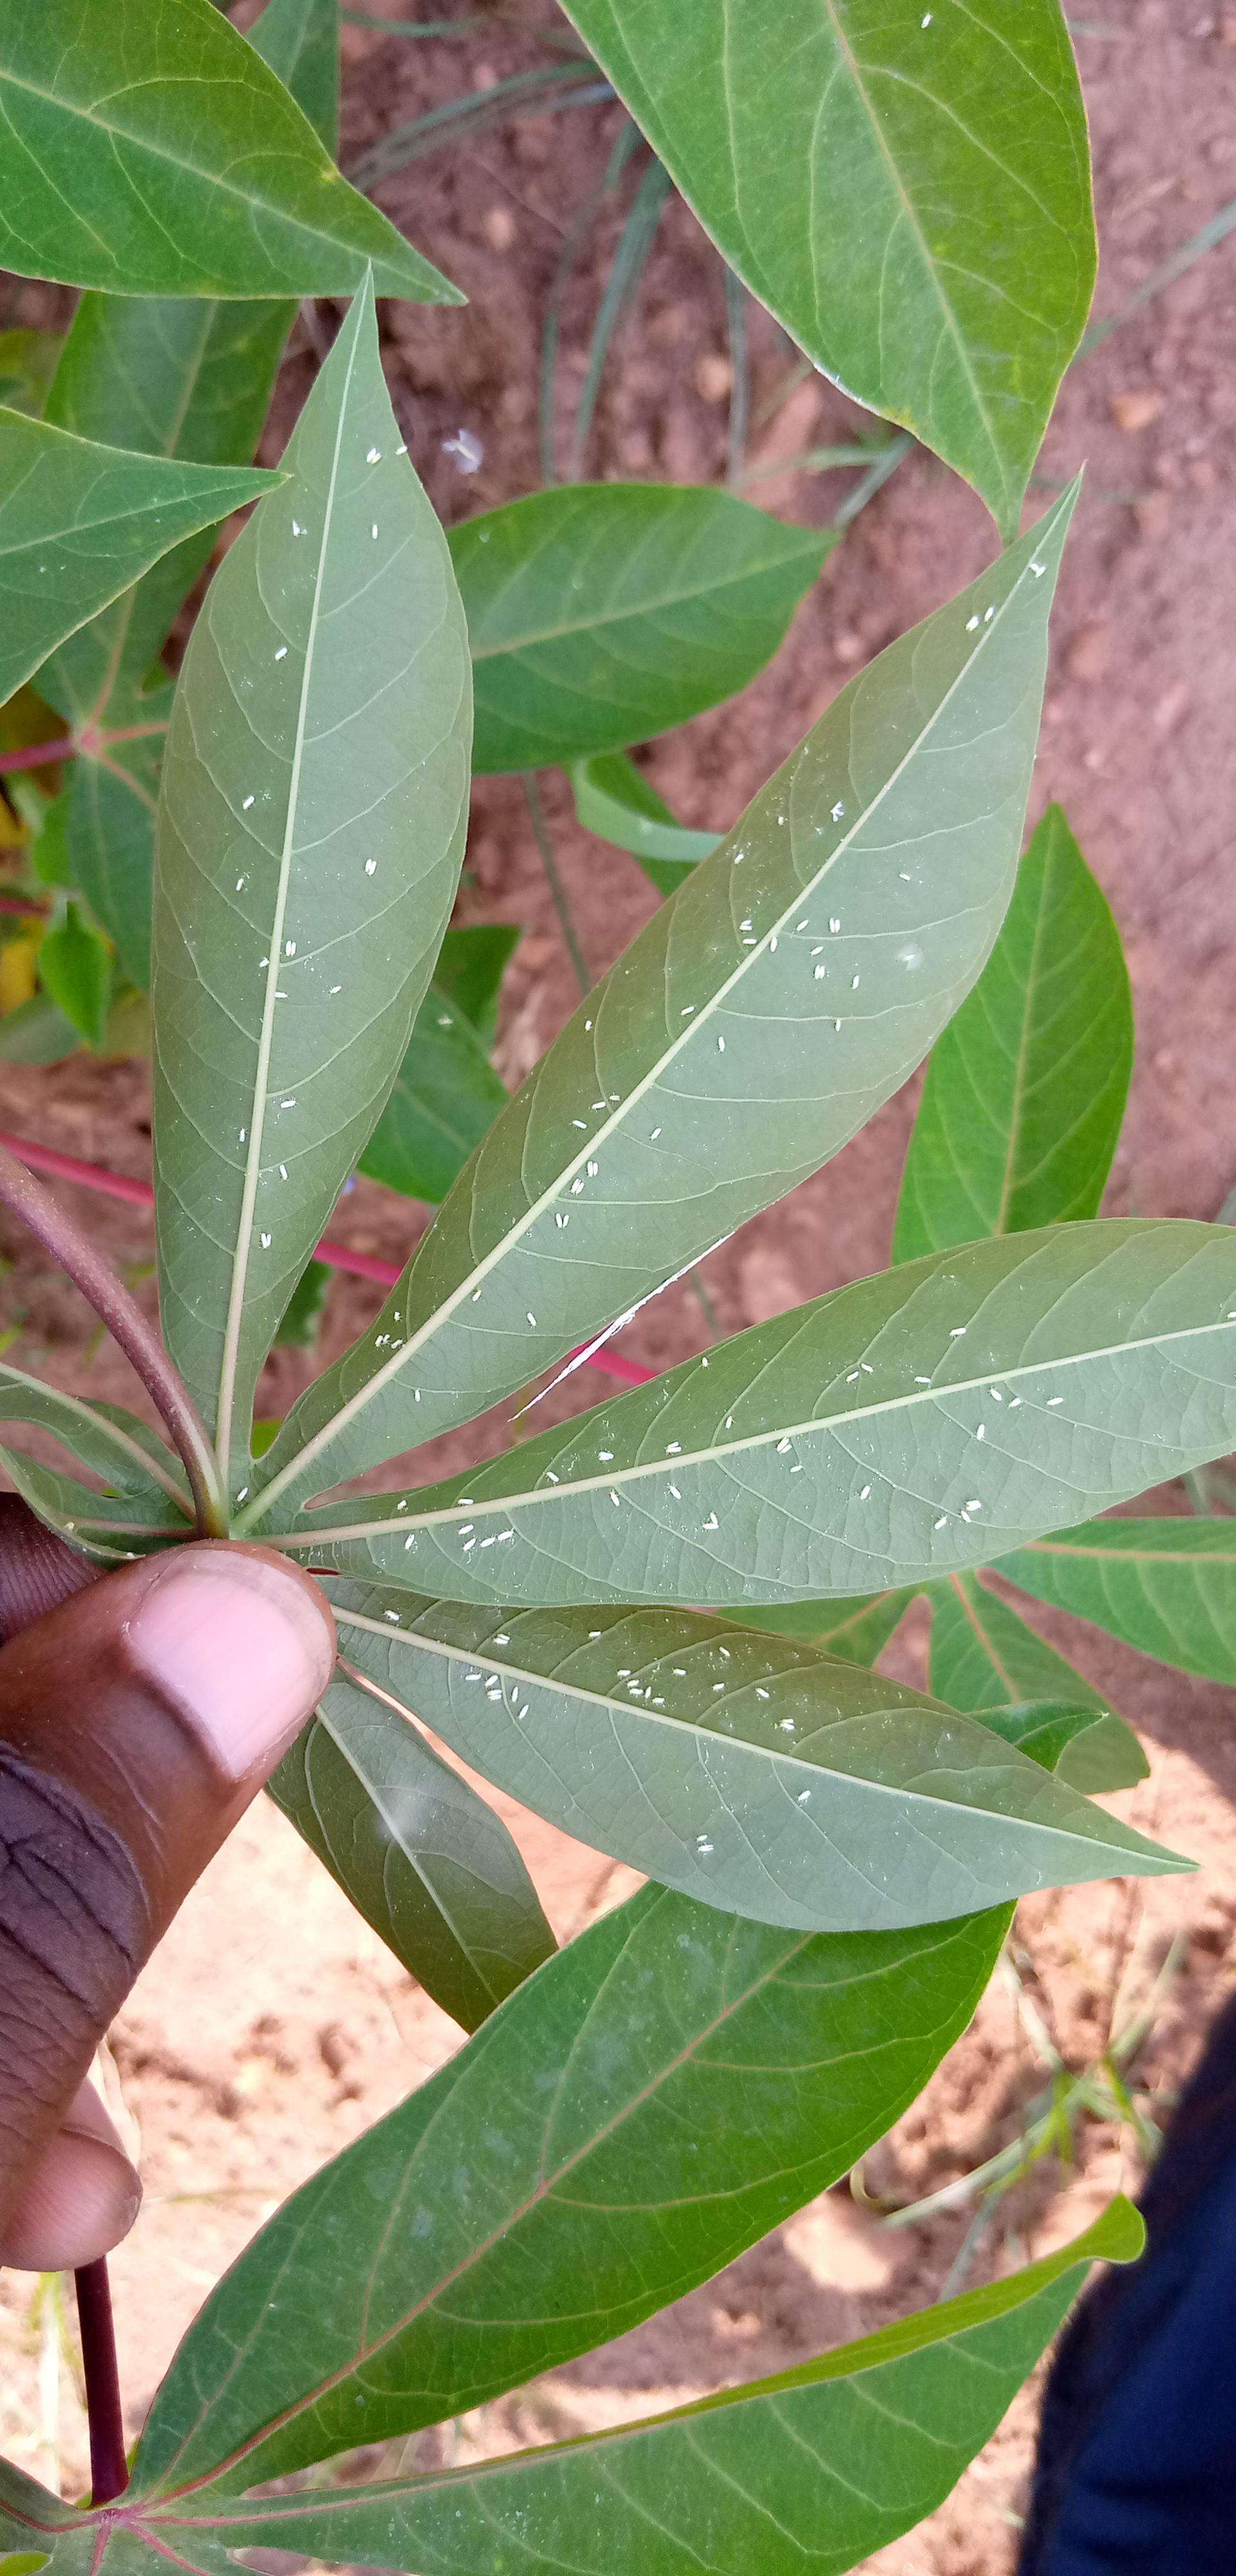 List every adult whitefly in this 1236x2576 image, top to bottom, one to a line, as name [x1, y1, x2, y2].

whitefly [918, 10, 935, 30]
whitefly [440, 429, 487, 473]
whitefly [397, 443, 410, 459]
whitefly [366, 446, 379, 464]
whitefly [371, 451, 385, 468]
whitefly [287, 514, 301, 540]
whitefly [368, 521, 381, 544]
whitefly [1025, 562, 1039, 574]
whitefly [1036, 565, 1048, 583]
whitefly [982, 603, 997, 623]
whitefly [964, 614, 982, 635]
whitefly [271, 641, 294, 667]
whitefly [240, 792, 256, 811]
whitefly [827, 794, 845, 826]
whitefly [773, 811, 792, 831]
whitefly [729, 851, 747, 867]
whitefly [364, 854, 371, 873]
whitefly [370, 858, 378, 877]
whitefly [894, 869, 915, 885]
whitefly [232, 875, 247, 893]
whitefly [791, 913, 808, 935]
whitefly [827, 915, 834, 936]
whitefly [834, 916, 841, 935]
whitefly [739, 918, 753, 924]
whitefly [737, 924, 752, 933]
whitefly [767, 934, 779, 956]
whitefly [737, 936, 757, 947]
whitefly [284, 938, 292, 957]
whitefly [290, 940, 299, 959]
whitefly [807, 943, 826, 960]
whitefly [901, 949, 919, 967]
whitefly [255, 955, 270, 969]
whitefly [812, 963, 819, 981]
whitefly [819, 964, 827, 983]
whitefly [846, 969, 867, 994]
whitefly [325, 979, 346, 1000]
whitefly [270, 988, 291, 1004]
whitefly [677, 1001, 697, 1021]
whitefly [435, 1011, 458, 1030]
whitefly [832, 1014, 847, 1036]
whitefly [579, 1016, 595, 1034]
whitefly [715, 1033, 730, 1055]
whitefly [607, 1093, 623, 1104]
whitefly [275, 1097, 298, 1111]
whitefly [589, 1098, 608, 1113]
whitefly [568, 1115, 590, 1133]
whitefly [646, 1123, 664, 1146]
whitefly [236, 1124, 248, 1146]
whitefly [584, 1158, 594, 1179]
whitefly [593, 1160, 602, 1178]
whitefly [275, 1162, 292, 1185]
whitefly [570, 1178, 584, 1198]
whitefly [576, 1182, 586, 1197]
whitefly [552, 1209, 562, 1231]
whitefly [562, 1211, 573, 1231]
whitefly [258, 1231, 267, 1250]
whitefly [265, 1231, 276, 1248]
whitefly [468, 1285, 483, 1304]
whitefly [523, 1307, 541, 1333]
whitefly [1224, 1307, 1236, 1320]
whitefly [389, 1309, 402, 1324]
whitefly [945, 1320, 969, 1340]
whitefly [371, 1331, 384, 1349]
whitefly [382, 1332, 391, 1349]
whitefly [388, 1336, 406, 1356]
whitefly [698, 1352, 709, 1373]
whitefly [857, 1359, 875, 1373]
whitefly [844, 1369, 862, 1385]
whitefly [910, 1374, 932, 1387]
whitefly [412, 1383, 423, 1407]
whitefly [985, 1383, 1004, 1405]
whitefly [1042, 1390, 1067, 1412]
whitefly [1006, 1395, 1025, 1410]
whitefly [720, 1410, 744, 1437]
whitefly [972, 1422, 993, 1444]
whitefly [773, 1434, 791, 1453]
whitefly [662, 1441, 681, 1449]
whitefly [781, 1443, 794, 1455]
whitefly [596, 1444, 617, 1468]
whitefly [662, 1448, 684, 1455]
whitefly [787, 1460, 807, 1477]
whitefly [543, 1468, 564, 1484]
whitefly [855, 1479, 871, 1506]
whitefly [666, 1481, 685, 1502]
whitefly [233, 1484, 252, 1504]
whitefly [608, 1487, 623, 1508]
whitefly [454, 1496, 474, 1508]
whitefly [392, 1497, 411, 1513]
whitefly [962, 1497, 986, 1516]
whitefly [958, 1508, 975, 1526]
whitefly [707, 1509, 721, 1525]
whitefly [930, 1511, 949, 1533]
whitefly [700, 1520, 718, 1534]
whitefly [453, 1523, 476, 1537]
whitefly [496, 1527, 517, 1543]
whitefly [401, 1530, 418, 1551]
whitefly [478, 1534, 498, 1549]
whitefly [460, 1536, 479, 1551]
whitefly [379, 1607, 404, 1624]
whitefly [586, 1629, 603, 1640]
whitefly [496, 1631, 511, 1641]
whitefly [490, 1637, 509, 1646]
whitefly [716, 1643, 731, 1658]
whitefly [612, 1665, 635, 1679]
whitefly [668, 1666, 687, 1680]
whitefly [459, 1669, 482, 1683]
whitefly [482, 1673, 501, 1687]
whitefly [709, 1676, 726, 1696]
whitefly [624, 1678, 641, 1687]
whitefly [644, 1683, 652, 1702]
whitefly [751, 1683, 772, 1703]
whitefly [509, 1684, 522, 1705]
whitefly [624, 1685, 644, 1697]
whitefly [485, 1687, 503, 1697]
whitefly [487, 1694, 503, 1704]
whitefly [651, 1695, 666, 1707]
whitefly [516, 1702, 532, 1721]
whitefly [778, 1716, 796, 1724]
whitefly [778, 1721, 795, 1734]
whitefly [792, 1785, 814, 1806]
whitefly [690, 1832, 713, 1845]
whitefly [693, 1842, 715, 1855]